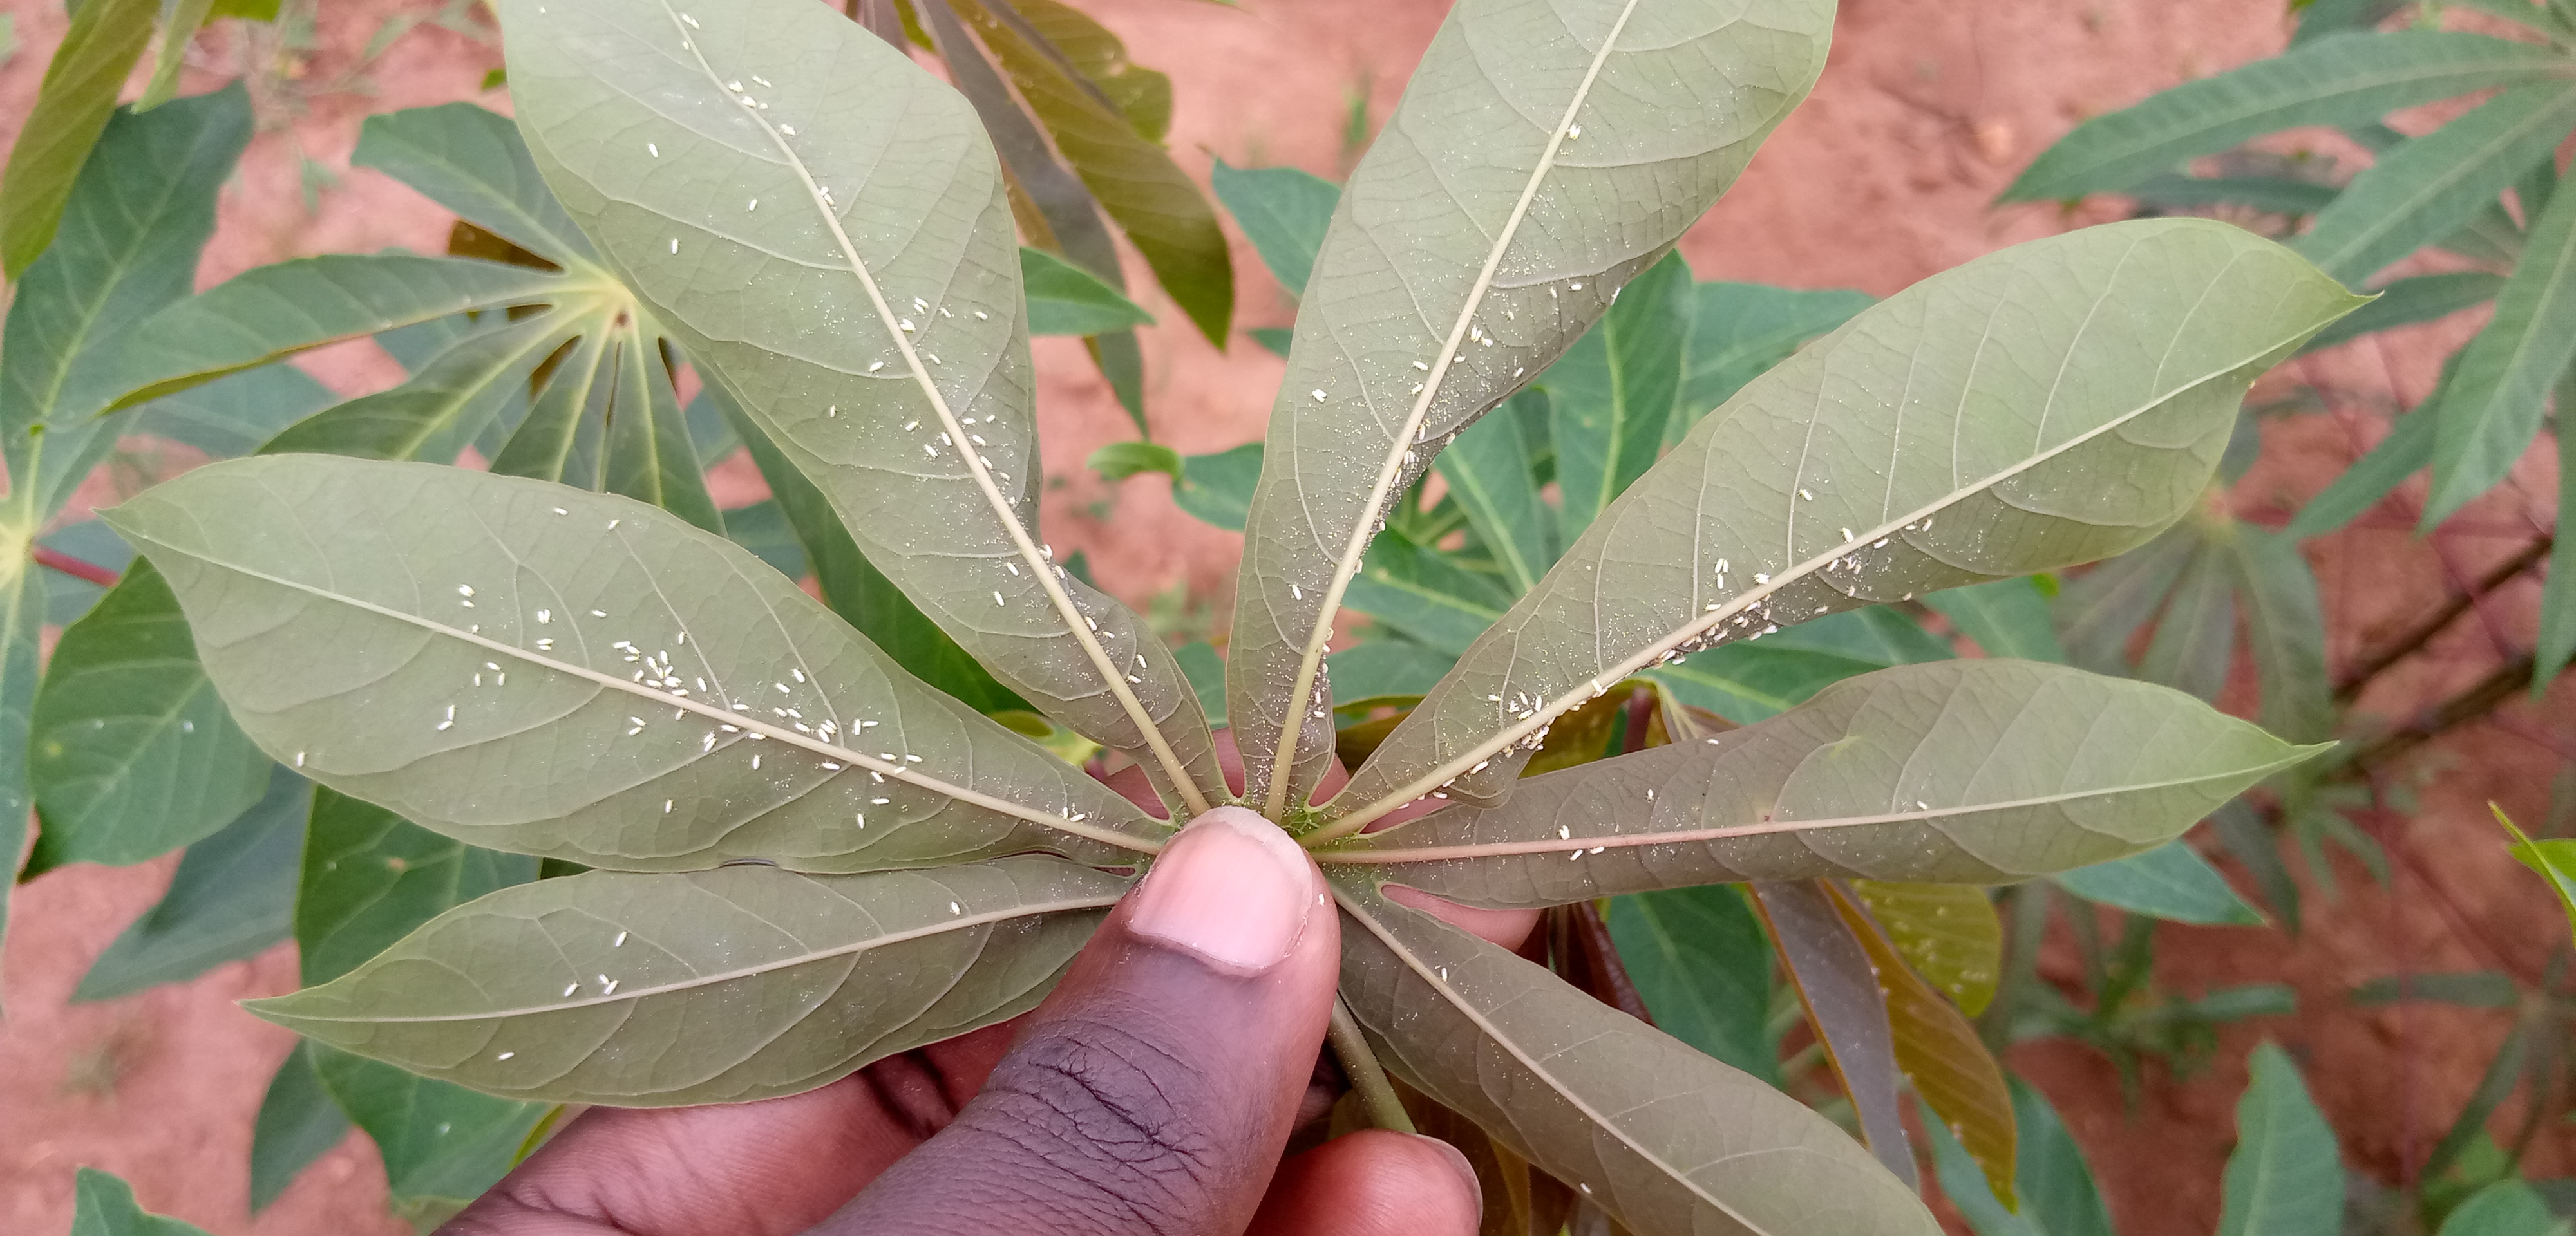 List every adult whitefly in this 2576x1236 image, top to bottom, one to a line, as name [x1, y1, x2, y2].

whitefly [677, 11, 696, 31]
whitefly [690, 15, 703, 32]
whitefly [679, 37, 690, 52]
whitefly [725, 71, 746, 94]
whitefly [752, 71, 766, 88]
whitefly [757, 75, 774, 91]
whitefly [741, 91, 758, 111]
whitefly [758, 95, 769, 114]
whitefly [776, 118, 800, 142]
whitefly [1566, 120, 1584, 140]
whitefly [642, 137, 665, 163]
whitefly [817, 182, 833, 203]
whitefly [744, 192, 761, 216]
whitefly [823, 192, 837, 207]
whitefly [665, 236, 683, 257]
whitefly [1568, 280, 1586, 296]
whitefly [1606, 283, 1623, 304]
whitefly [1546, 286, 1559, 302]
whitefly [914, 292, 931, 310]
whitefly [911, 296, 927, 315]
whitefly [937, 306, 953, 319]
whitefly [972, 307, 993, 323]
whitefly [1504, 307, 1517, 323]
whitefly [898, 315, 917, 335]
whitefly [1466, 324, 1486, 346]
whitefly [1481, 334, 1495, 350]
whitefly [927, 347, 946, 366]
whitefly [1452, 350, 1468, 368]
whitefly [863, 357, 885, 379]
whitefly [1410, 357, 1431, 375]
whitefly [1510, 362, 1525, 382]
whitefly [1407, 379, 1426, 399]
whitefly [1310, 386, 1327, 406]
whitefly [829, 402, 840, 420]
whitefly [983, 409, 998, 427]
whitefly [960, 413, 978, 427]
whitefly [902, 417, 918, 436]
whitefly [1414, 421, 1430, 442]
whitefly [938, 427, 954, 450]
whitefly [1439, 428, 1461, 449]
whitefly [972, 432, 988, 449]
whitefly [921, 436, 940, 464]
whitefly [1401, 445, 1416, 466]
whitefly [977, 453, 993, 472]
whitefly [1389, 465, 1405, 485]
whitefly [998, 469, 1013, 482]
whitefly [1797, 486, 1812, 504]
whitefly [1007, 493, 1016, 509]
whitefly [551, 505, 570, 521]
whitefly [1376, 516, 1388, 533]
whitefly [604, 517, 621, 532]
whitefly [1918, 518, 1935, 536]
whitefly [1904, 521, 1916, 534]
whitefly [1838, 523, 1855, 545]
whitefly [1872, 534, 1891, 553]
whitefly [1043, 539, 1057, 556]
whitefly [1039, 546, 1055, 558]
whitefly [1842, 553, 1859, 573]
whitefly [1712, 554, 1728, 575]
whitefly [1826, 556, 1840, 576]
whitefly [1852, 557, 1864, 577]
whitefly [1350, 557, 1367, 582]
whitefly [1005, 559, 1018, 577]
whitefly [1719, 559, 1735, 576]
whitefly [1054, 562, 1067, 583]
whitefly [1751, 568, 1776, 588]
whitefly [1714, 571, 1727, 590]
whitefly [456, 581, 477, 599]
whitefly [1285, 581, 1305, 603]
whitefly [1843, 581, 1857, 599]
whitefly [987, 588, 1009, 609]
whitefly [1900, 589, 1914, 603]
whitefly [1752, 595, 1763, 610]
whitefly [461, 597, 477, 612]
whitefly [1743, 598, 1757, 614]
whitefly [1808, 601, 1830, 617]
whitefly [1704, 602, 1722, 616]
whitefly [591, 605, 610, 622]
whitefly [1761, 606, 1771, 623]
whitefly [535, 609, 551, 624]
whitefly [1730, 612, 1746, 624]
whitefly [1083, 613, 1103, 635]
whitefly [1738, 617, 1751, 631]
whitefly [464, 622, 481, 634]
whitefly [1328, 622, 1338, 640]
whitefly [1762, 623, 1779, 641]
whitefly [1704, 624, 1716, 639]
whitefly [1747, 624, 1764, 642]
whitefly [677, 626, 690, 646]
whitefly [1102, 627, 1118, 642]
whitefly [1712, 627, 1729, 642]
whitefly [1680, 632, 1696, 648]
whitefly [1696, 633, 1706, 642]
whitefly [535, 635, 554, 653]
whitefly [611, 637, 632, 653]
whitefly [1696, 639, 1710, 655]
whitefly [1318, 640, 1332, 656]
whitefly [622, 641, 645, 657]
whitefly [658, 648, 671, 666]
whitefly [1655, 650, 1676, 663]
whitefly [620, 650, 641, 664]
whitefly [1137, 653, 1151, 669]
whitefly [646, 653, 658, 669]
whitefly [1669, 655, 1689, 665]
whitefly [485, 658, 506, 675]
whitefly [1321, 660, 1331, 675]
whitefly [661, 662, 676, 680]
whitefly [651, 664, 665, 679]
whitefly [789, 664, 806, 682]
whitefly [630, 668, 645, 685]
whitefly [1126, 668, 1145, 686]
whitefly [497, 669, 509, 689]
whitefly [470, 670, 483, 687]
whitefly [1586, 674, 1604, 692]
whitefly [645, 675, 664, 693]
whitefly [665, 675, 683, 688]
whitefly [694, 675, 712, 695]
whitefly [772, 679, 794, 695]
whitefly [670, 686, 691, 701]
whitefly [1591, 688, 1609, 698]
whitefly [1311, 689, 1325, 704]
whitefly [1516, 689, 1531, 707]
whitefly [1486, 692, 1504, 707]
whitefly [1531, 693, 1547, 714]
whitefly [1577, 698, 1587, 706]
whitefly [730, 700, 749, 715]
whitefly [1504, 700, 1520, 715]
whitefly [444, 701, 457, 722]
whitefly [785, 704, 807, 720]
whitefly [1567, 704, 1581, 717]
whitefly [772, 706, 790, 721]
whitefly [1309, 707, 1327, 721]
whitefly [674, 708, 685, 720]
whitefly [1517, 708, 1535, 722]
whitefly [629, 715, 648, 731]
whitefly [820, 715, 840, 736]
whitefly [1545, 715, 1557, 726]
whitefly [862, 715, 882, 734]
whitefly [823, 716, 839, 731]
whitefly [719, 716, 741, 737]
whitefly [849, 716, 864, 738]
whitefly [433, 717, 454, 733]
whitefly [795, 719, 812, 737]
whitefly [626, 723, 643, 740]
whitefly [1541, 723, 1552, 738]
whitefly [813, 726, 831, 745]
whitefly [1534, 727, 1547, 745]
whitefly [701, 728, 717, 753]
whitefly [750, 728, 768, 744]
whitefly [1520, 732, 1529, 750]
whitefly [1703, 735, 1720, 748]
whitefly [703, 735, 718, 753]
whitefly [288, 737, 321, 777]
whitefly [1527, 738, 1544, 758]
whitefly [1500, 742, 1517, 758]
whitefly [879, 748, 898, 763]
whitefly [904, 750, 925, 765]
whitefly [745, 751, 764, 771]
whitefly [818, 757, 844, 774]
whitefly [1468, 757, 1491, 778]
whitefly [889, 763, 910, 776]
whitefly [867, 765, 886, 786]
whitefly [1438, 774, 1457, 789]
whitefly [1634, 777, 1676, 818]
whitefly [1911, 785, 1935, 818]
whitefly [1416, 789, 1427, 803]
whitefly [1432, 789, 1450, 805]
whitefly [869, 792, 890, 808]
whitefly [663, 798, 678, 817]
whitefly [1395, 798, 1413, 813]
whitefly [1059, 803, 1071, 819]
whitefly [854, 810, 868, 829]
whitefly [1070, 811, 1088, 825]
whitefly [1556, 822, 1570, 841]
whitefly [1589, 843, 1605, 859]
whitefly [1567, 845, 1585, 863]
whitefly [947, 899, 963, 917]
whitefly [612, 929, 628, 948]
whitefly [1435, 965, 1452, 988]
whitefly [596, 971, 612, 986]
whitefly [605, 977, 620, 996]
whitefly [562, 980, 581, 999]
whitefly [496, 1046, 516, 1062]
whitefly [1574, 1173, 1597, 1199]